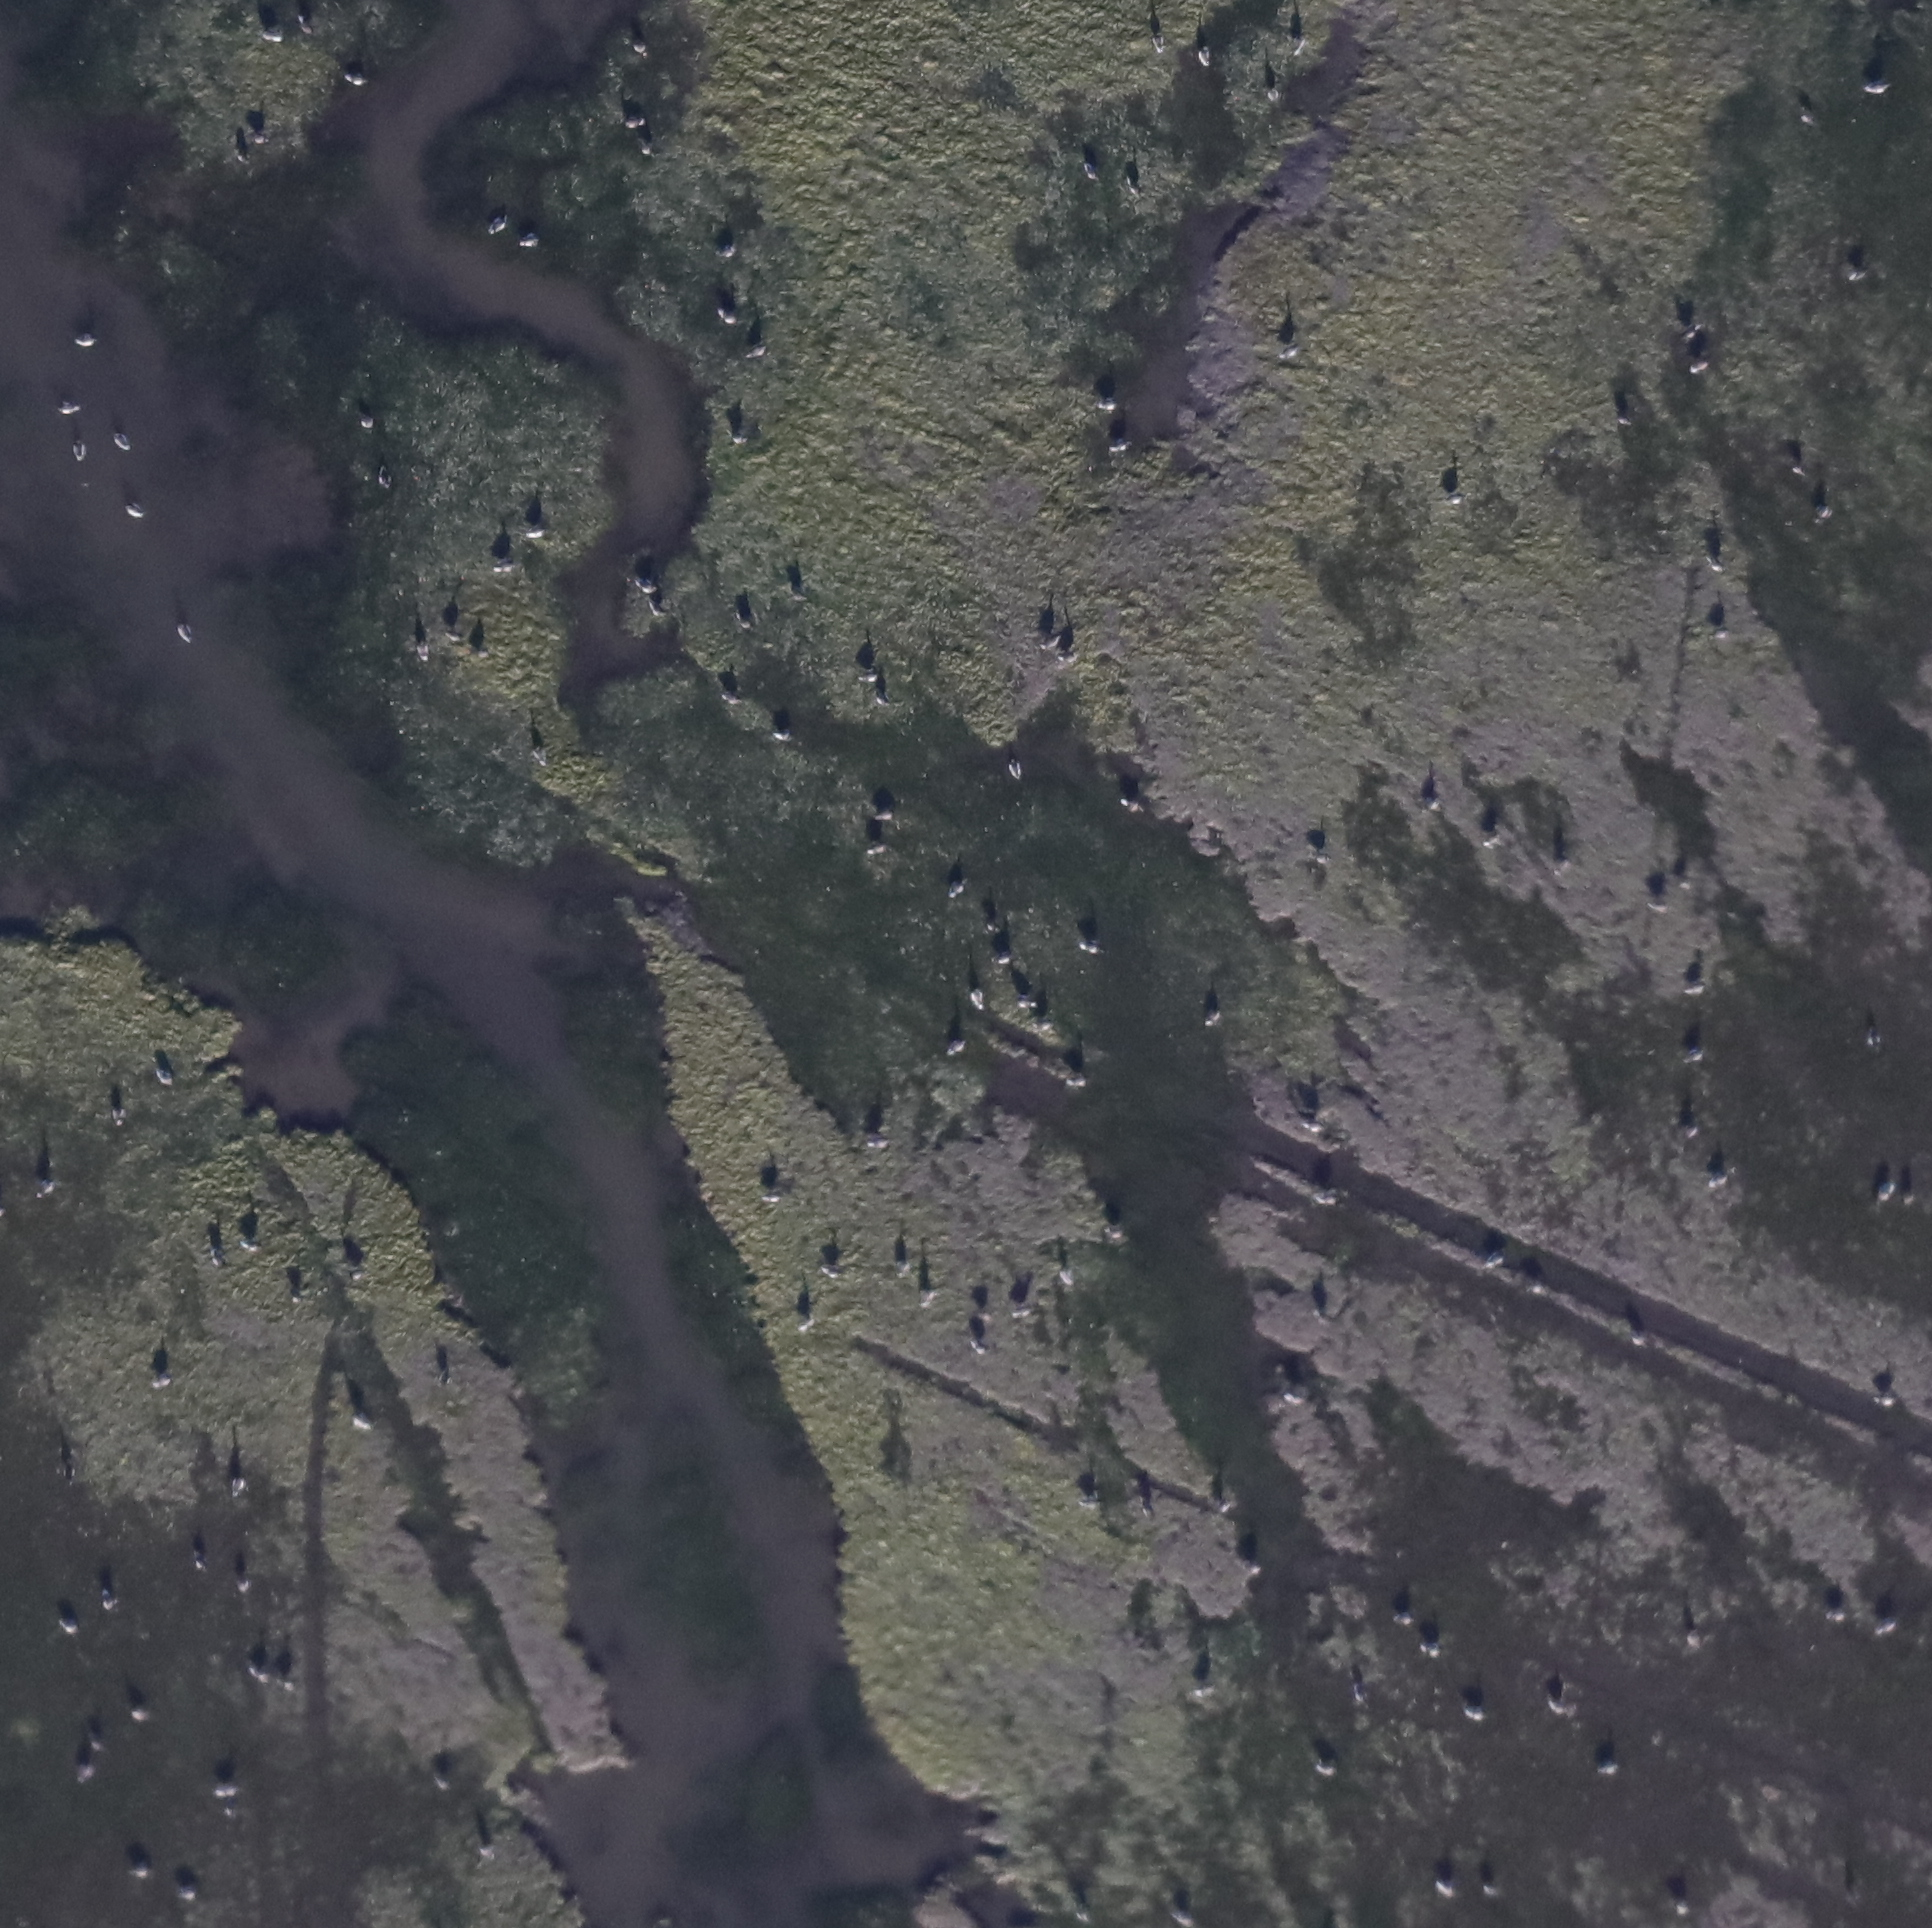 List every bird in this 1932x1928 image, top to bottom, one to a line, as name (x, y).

brant (322, 18)
brant (1145, 39)
brant (267, 41)
brant (643, 46)
brant (1302, 57)
brant (1206, 58)
brant (359, 86)
brant (1877, 94)
brant (1263, 100)
brant (1806, 116)
brant (631, 129)
brant (255, 137)
brant (641, 156)
brant (243, 160)
brant (1087, 171)
brant (1135, 188)
brant (498, 218)
brant (538, 235)
brant (719, 250)
brant (1855, 277)
brant (724, 308)
brant (1686, 322)
brant (1290, 342)
brant (91, 347)
brant (757, 347)
brant (1691, 372)
brant (73, 401)
brant (1117, 406)
brant (1621, 414)
brant (363, 426)
brant (734, 430)
brant (134, 441)
brant (1127, 447)
brant (80, 453)
brant (380, 468)
brant (1800, 470)
brant (1447, 504)
brant (139, 511)
brant (1822, 515)
brant (536, 536)
brant (499, 570)
brant (1718, 571)
brant (646, 590)
brant (808, 594)
brant (664, 611)
brant (748, 626)
brant (455, 631)
brant (183, 632)
brant (1719, 633)
brant (1050, 644)
brant (435, 651)
brant (1073, 652)
brant (870, 678)
brant (731, 703)
brant (886, 707)
brant (791, 724)
brant (539, 754)
brant (1018, 771)
brant (1438, 805)
brant (1131, 806)
brant (879, 813)
brant (1490, 837)
brant (880, 852)
brant (1325, 852)
brant (1562, 863)
brant (963, 887)
brant (1661, 911)
brant (1012, 950)
brant (1089, 956)
brant (1690, 984)
brant (1031, 1004)
brant (986, 1007)
brant (1209, 1010)
brant (1867, 1040)
brant (1692, 1048)
brant (959, 1051)
brant (1085, 1068)
brant (169, 1073)
brant (130, 1108)
brant (1305, 1129)
brant (1690, 1132)
brant (880, 1142)
brant (1719, 1181)
brant (49, 1190)
brant (1880, 1190)
brant (775, 1194)
brant (1917, 1194)
brant (1326, 1199)
brant (1113, 1235)
brant (256, 1252)
brant (226, 1256)
brant (1495, 1264)
brant (835, 1266)
brant (904, 1266)
brant (1075, 1270)
brant (360, 1271)
brant (1541, 1288)
brant (931, 1307)
brant (300, 1308)
brant (990, 1311)
brant (1024, 1318)
brant (806, 1319)
brant (1322, 1325)
brant (1645, 1330)
brant (982, 1346)
brant (443, 1376)
brant (165, 1378)
brant (1293, 1398)
brant (1890, 1400)
brant (365, 1418)
brant (76, 1474)
brant (231, 1492)
brant (1231, 1503)
brant (1095, 1505)
brant (1147, 1508)
brant (190, 1557)
brant (1257, 1575)
brant (244, 1580)
brant (110, 1591)
brant (1838, 1609)
brant (70, 1618)
brant (1403, 1623)
brant (1695, 1627)
brant (1890, 1627)
brant (1432, 1652)
brant (267, 1667)
brant (289, 1681)
brant (1205, 1687)
brant (1365, 1694)
brant (1556, 1706)
brant (146, 1708)
brant (1479, 1716)
brant (102, 1740)
brant (1612, 1764)
brant (1322, 1766)
brant (84, 1774)
brant (441, 1786)
brant (232, 1789)
brant (484, 1845)
brant (138, 1864)
brant (1443, 1885)
brant (1496, 1886)
brant (192, 1890)
brant (1679, 1905)
brant (1194, 1913)